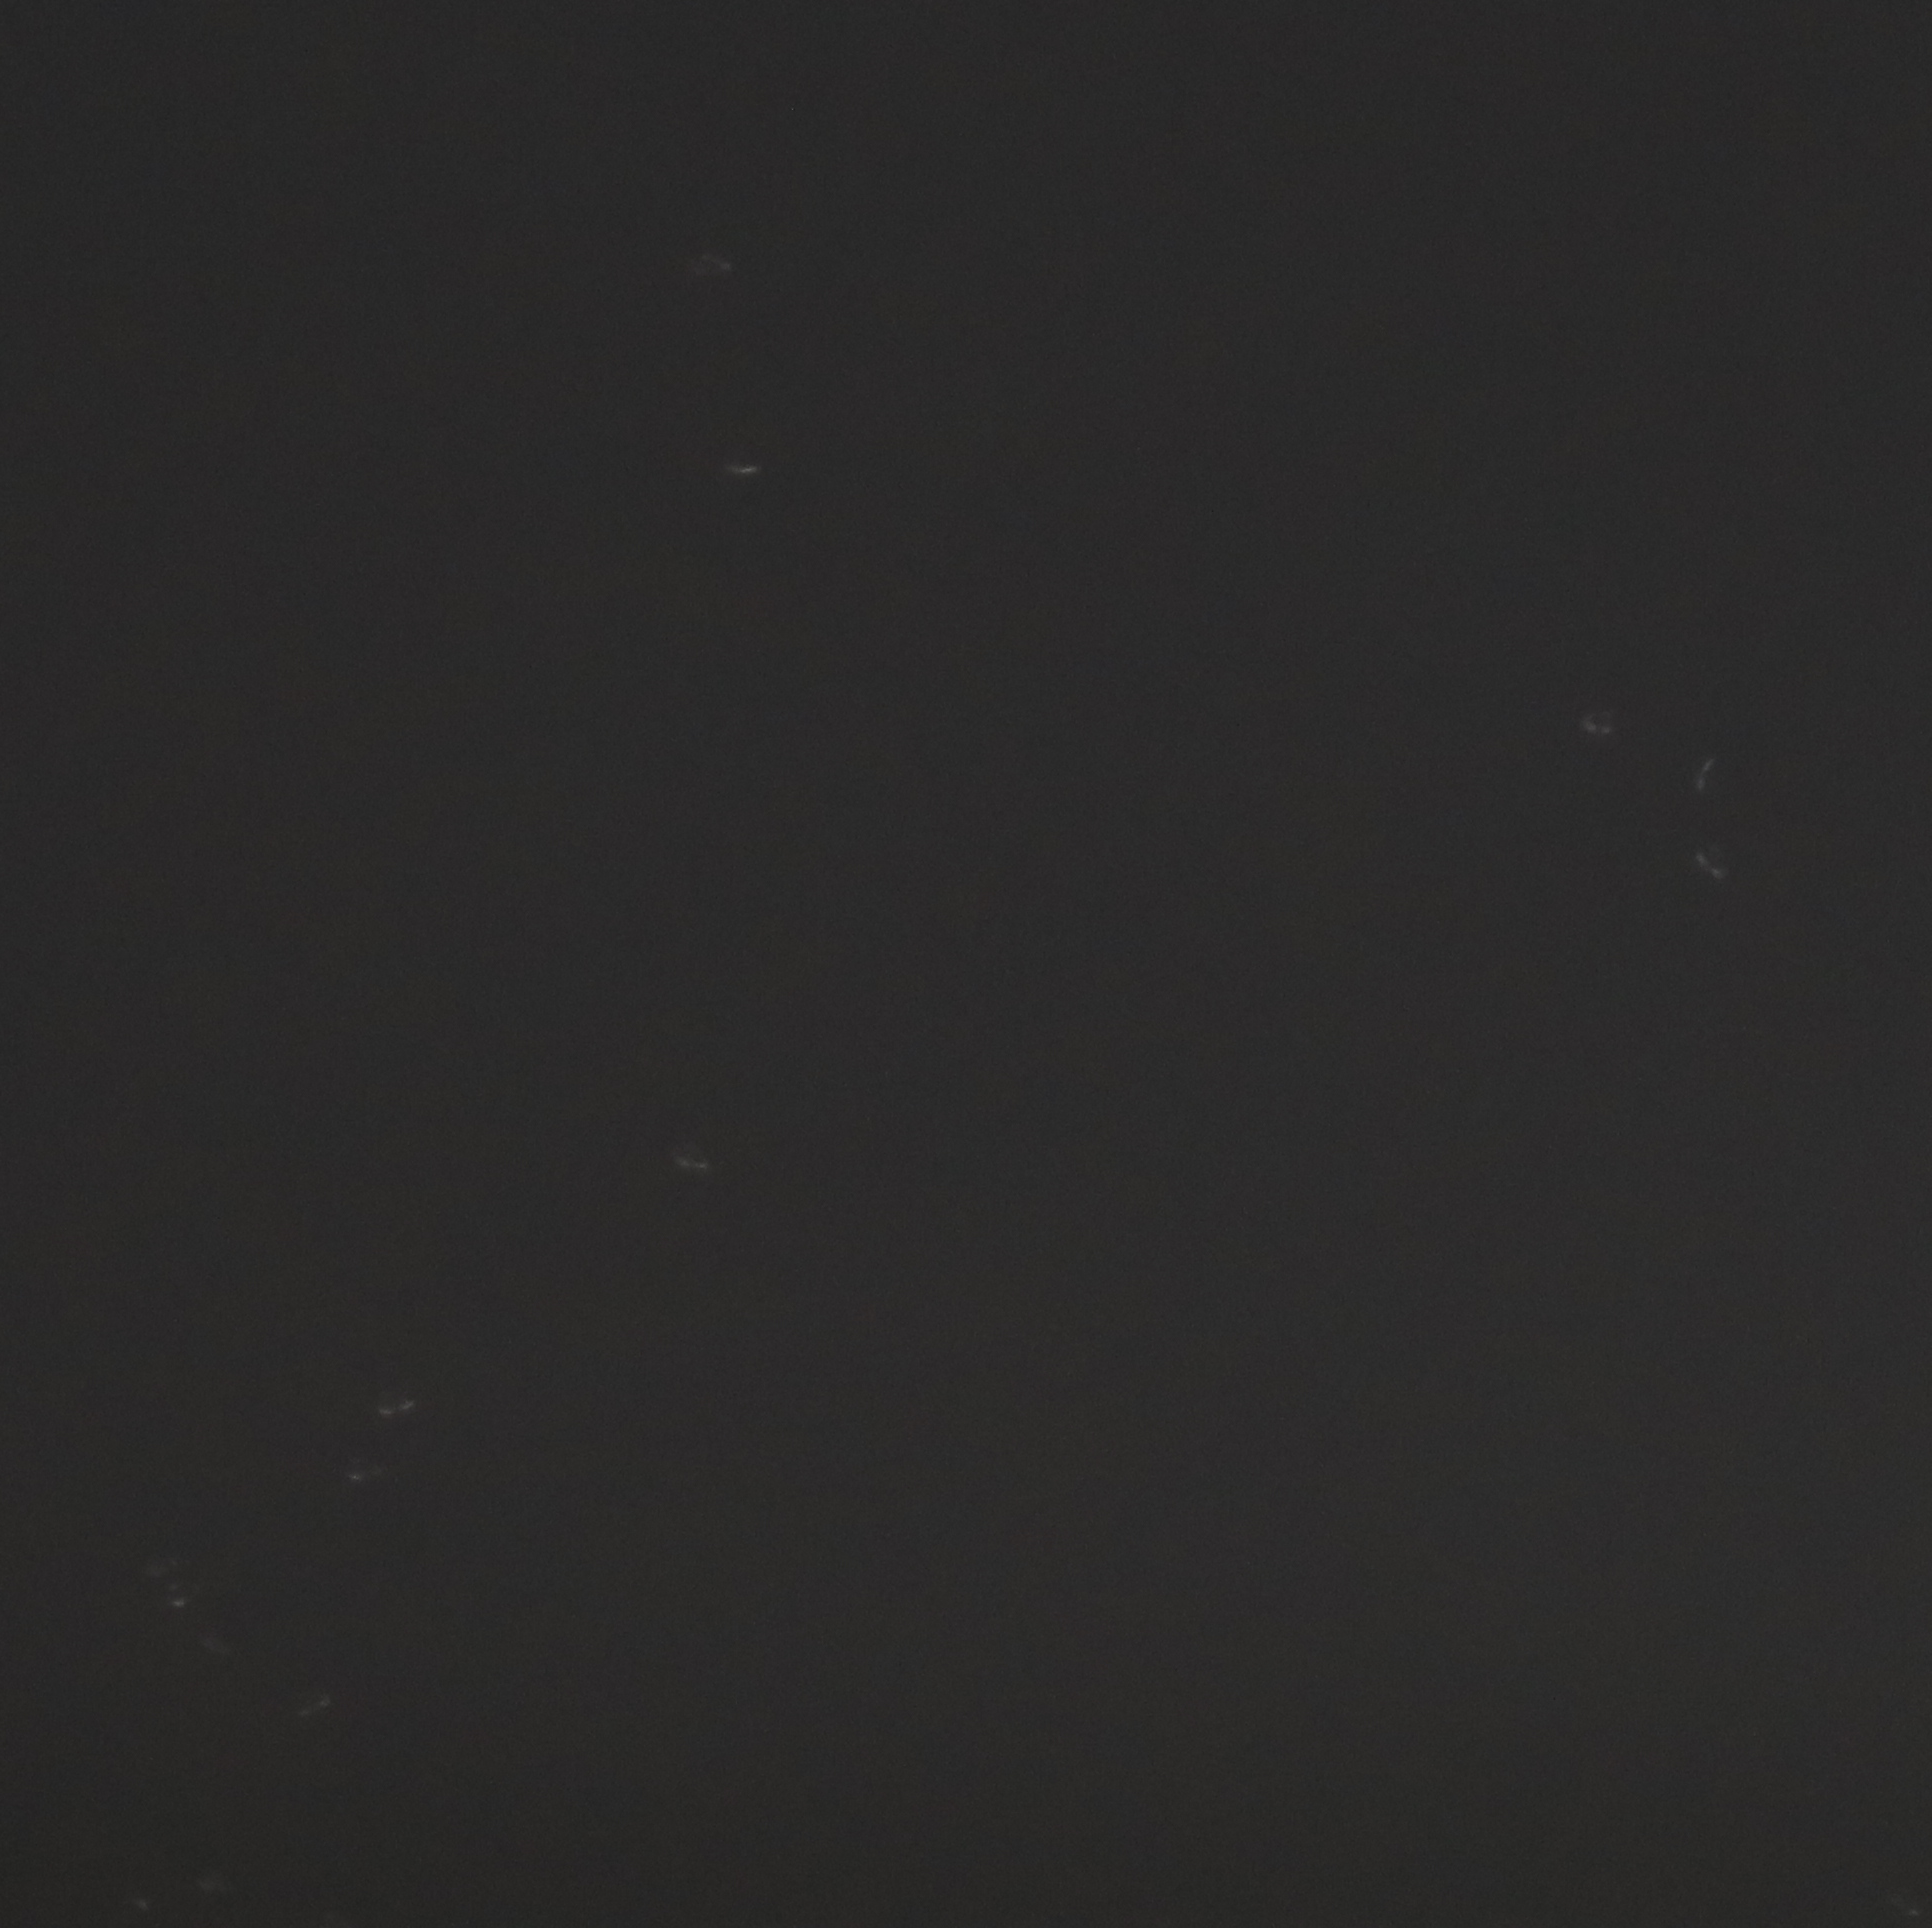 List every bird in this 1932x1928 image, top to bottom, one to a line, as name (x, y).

brant (717, 269)
brant (746, 466)
brant (1599, 725)
brant (1706, 777)
brant (1706, 860)
brant (687, 1159)
brant (400, 1405)
brant (356, 1476)
brant (164, 1570)
brant (183, 1593)
brant (213, 1633)
brant (315, 1700)
brant (207, 1879)